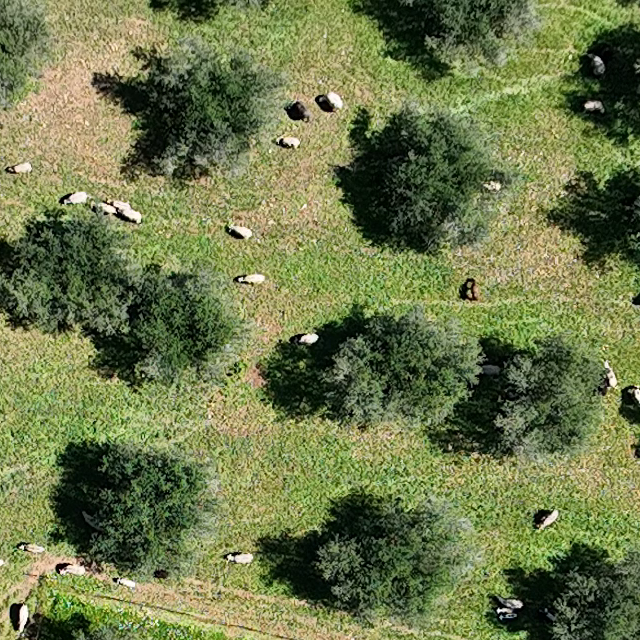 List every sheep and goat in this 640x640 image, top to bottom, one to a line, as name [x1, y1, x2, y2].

sheep [587, 54, 605, 75]
sheep [326, 92, 344, 110]
sheep [294, 100, 315, 123]
sheep [585, 101, 605, 114]
sheep [280, 137, 301, 149]
sheep [7, 161, 31, 173]
sheep [482, 179, 501, 192]
sheep [62, 192, 88, 204]
sheep [113, 199, 131, 210]
sheep [97, 201, 118, 213]
sheep [121, 209, 141, 223]
sheep [227, 225, 253, 240]
sheep [237, 274, 264, 285]
sheep [469, 277, 479, 300]
sheep [290, 334, 320, 346]
sheep [604, 360, 619, 390]
sheep [481, 365, 500, 375]
sheep [633, 388, 639, 405]
sheep [536, 509, 559, 532]
sheep [18, 543, 45, 554]
sheep [227, 553, 253, 565]
sheep [58, 564, 85, 577]
sheep [117, 576, 137, 588]
sheep [497, 596, 523, 609]
sheep [18, 604, 29, 637]
sheep [497, 607, 513, 614]
sheep [499, 614, 517, 619]